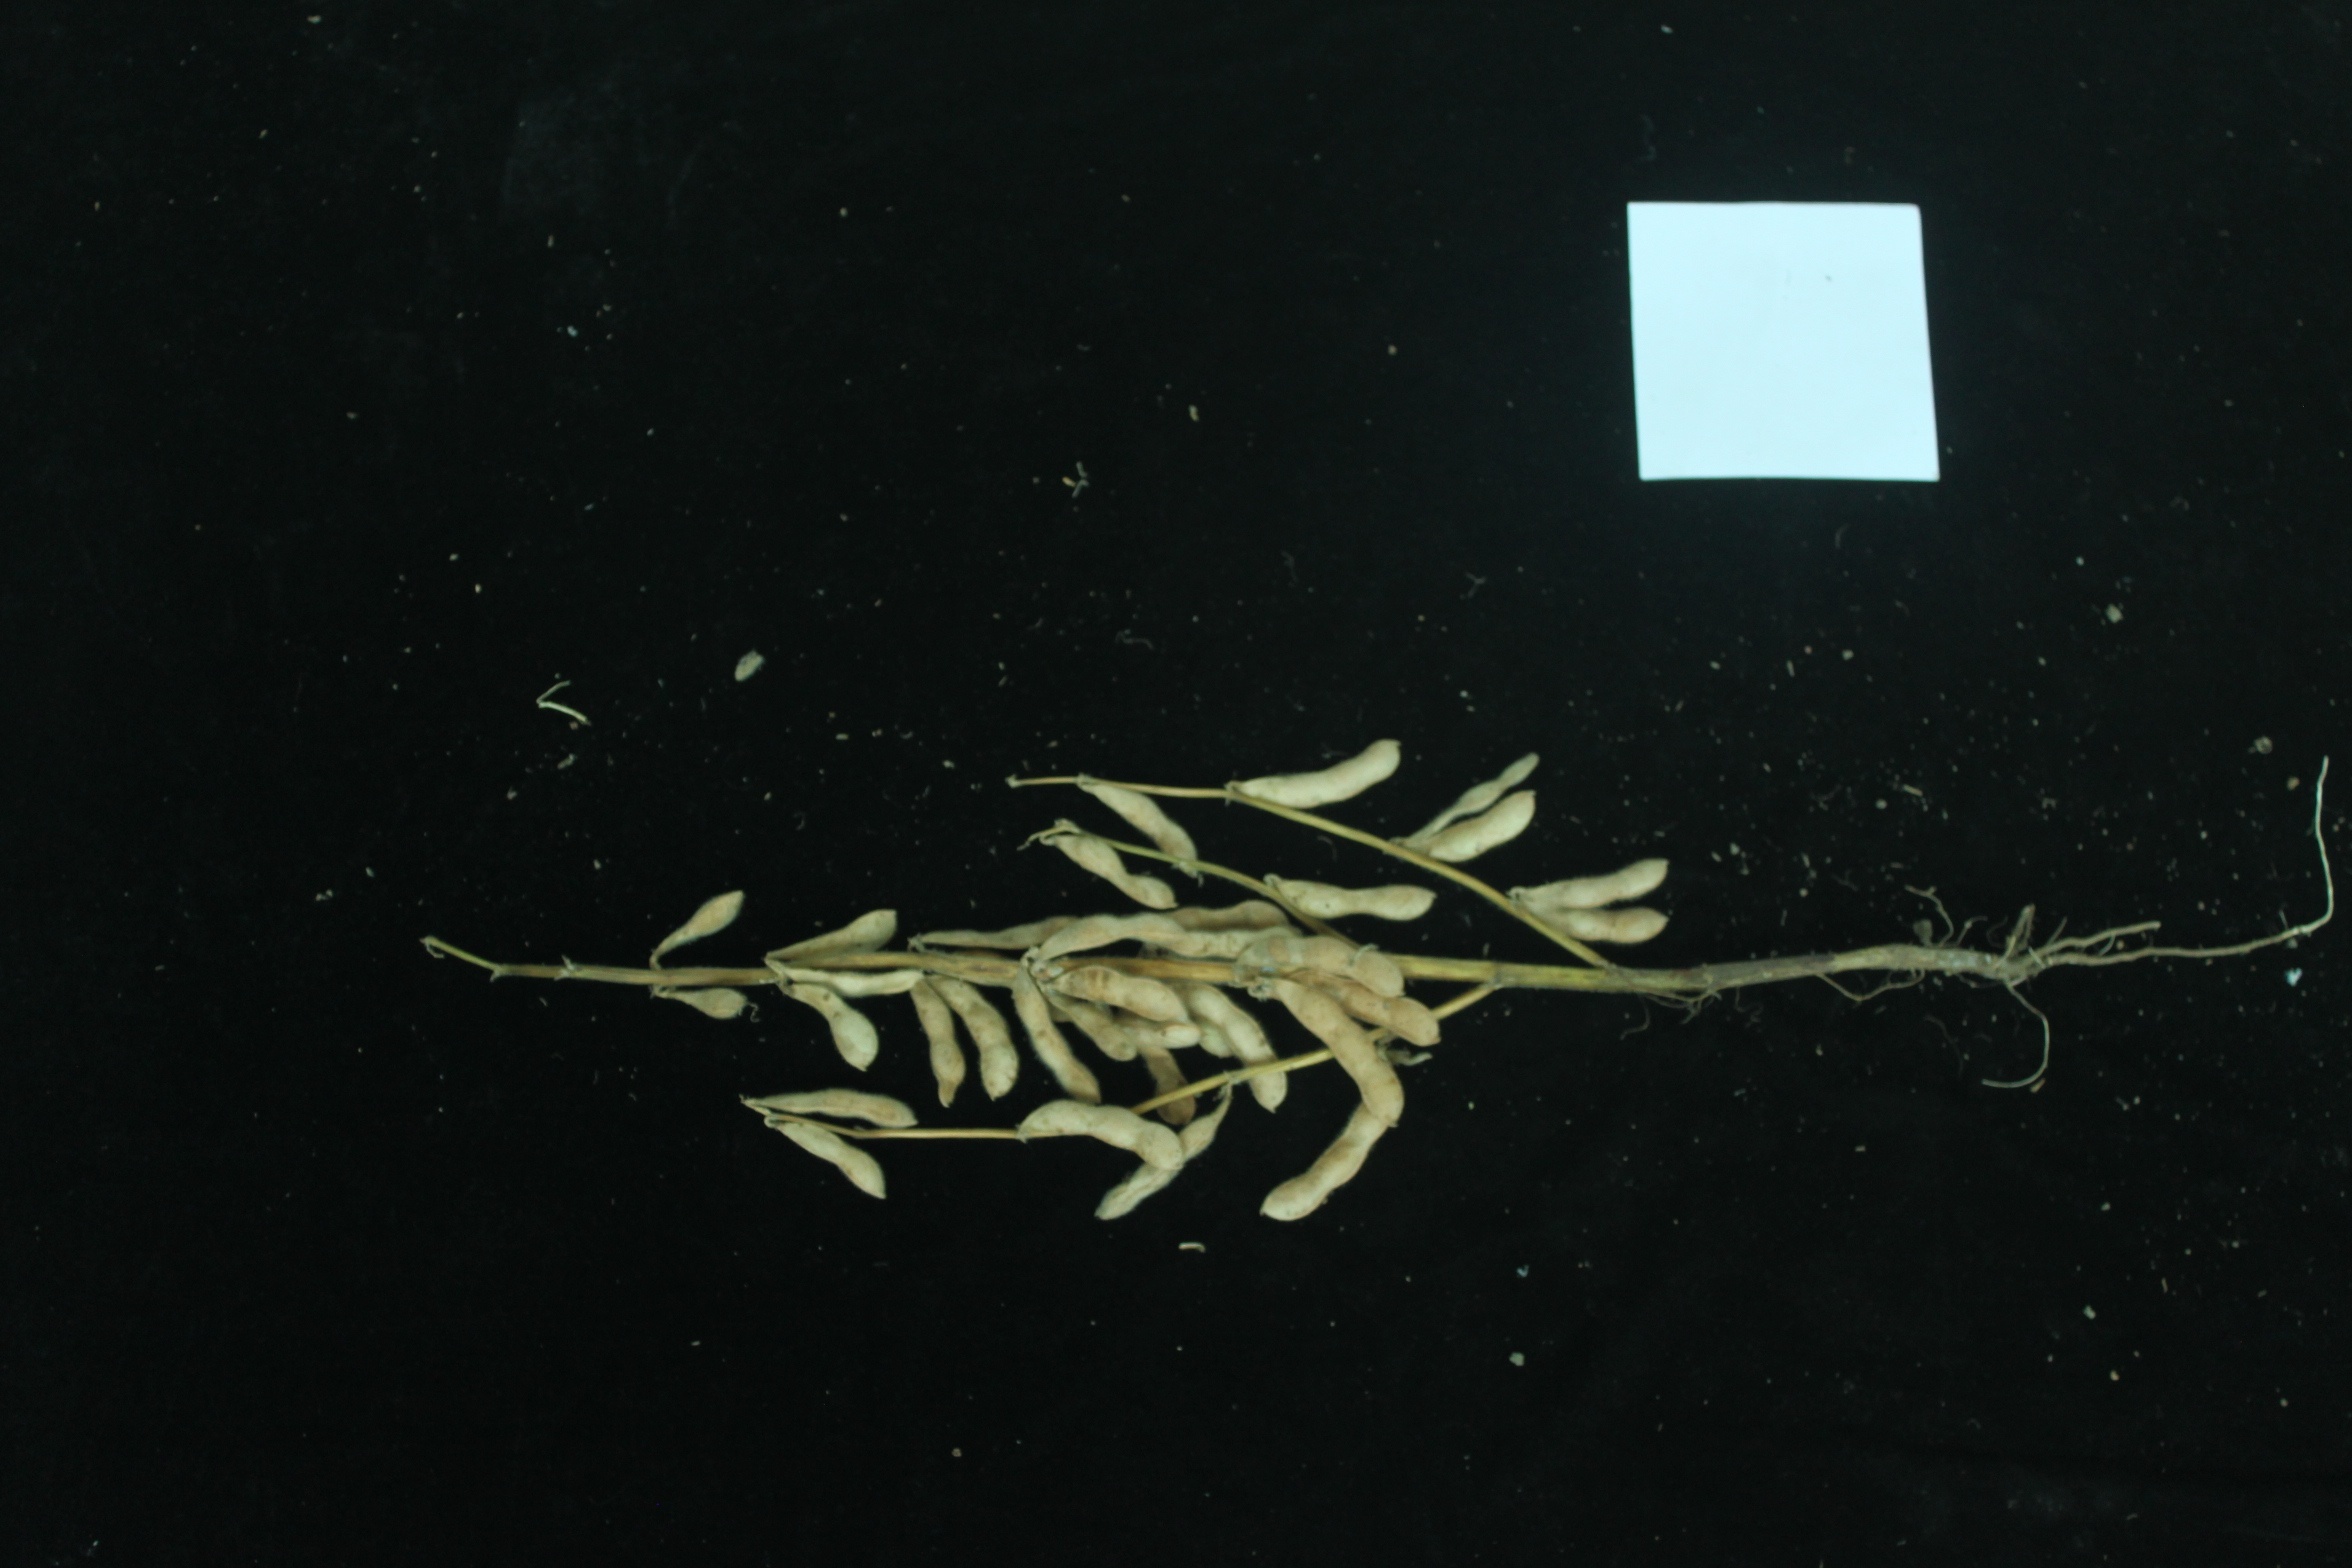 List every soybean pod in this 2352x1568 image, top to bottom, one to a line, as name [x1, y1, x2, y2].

soybean pod [1233, 742, 1398, 812]
soybean pod [1403, 755, 1539, 844]
soybean pod [1081, 783, 1201, 880]
soybean pod [1418, 792, 1539, 863]
soybean pod [1047, 837, 1179, 906]
soybean pod [1507, 861, 1664, 915]
soybean pod [1260, 875, 1433, 920]
soybean pod [653, 892, 745, 965]
soybean pod [1164, 903, 1288, 937]
soybean pod [1538, 907, 1667, 944]
soybean pod [769, 911, 893, 960]
soybean pod [1020, 914, 1188, 964]
soybean pod [911, 919, 1083, 946]
soybean pod [1237, 925, 1408, 1001]
soybean pod [1157, 934, 1266, 960]
soybean pod [772, 963, 924, 996]
soybean pod [1013, 967, 1100, 1104]
soybean pod [1044, 969, 1193, 1025]
soybean pod [1256, 970, 1441, 1048]
soybean pod [927, 975, 1018, 1100]
soybean pod [1166, 978, 1286, 1119]
soybean pod [1265, 978, 1403, 1123]
soybean pod [774, 980, 877, 1070]
soybean pod [909, 980, 965, 1110]
soybean pod [666, 991, 744, 1019]
soybean pod [1041, 992, 1139, 1060]
soybean pod [1117, 1013, 1202, 1051]
soybean pod [1190, 1018, 1240, 1058]
soybean pod [1142, 1050, 1194, 1135]
soybean pod [1098, 1084, 1230, 1219]
soybean pod [752, 1092, 917, 1128]
soybean pod [1016, 1101, 1184, 1170]
soybean pod [1259, 1101, 1390, 1218]
soybean pod [783, 1123, 883, 1197]